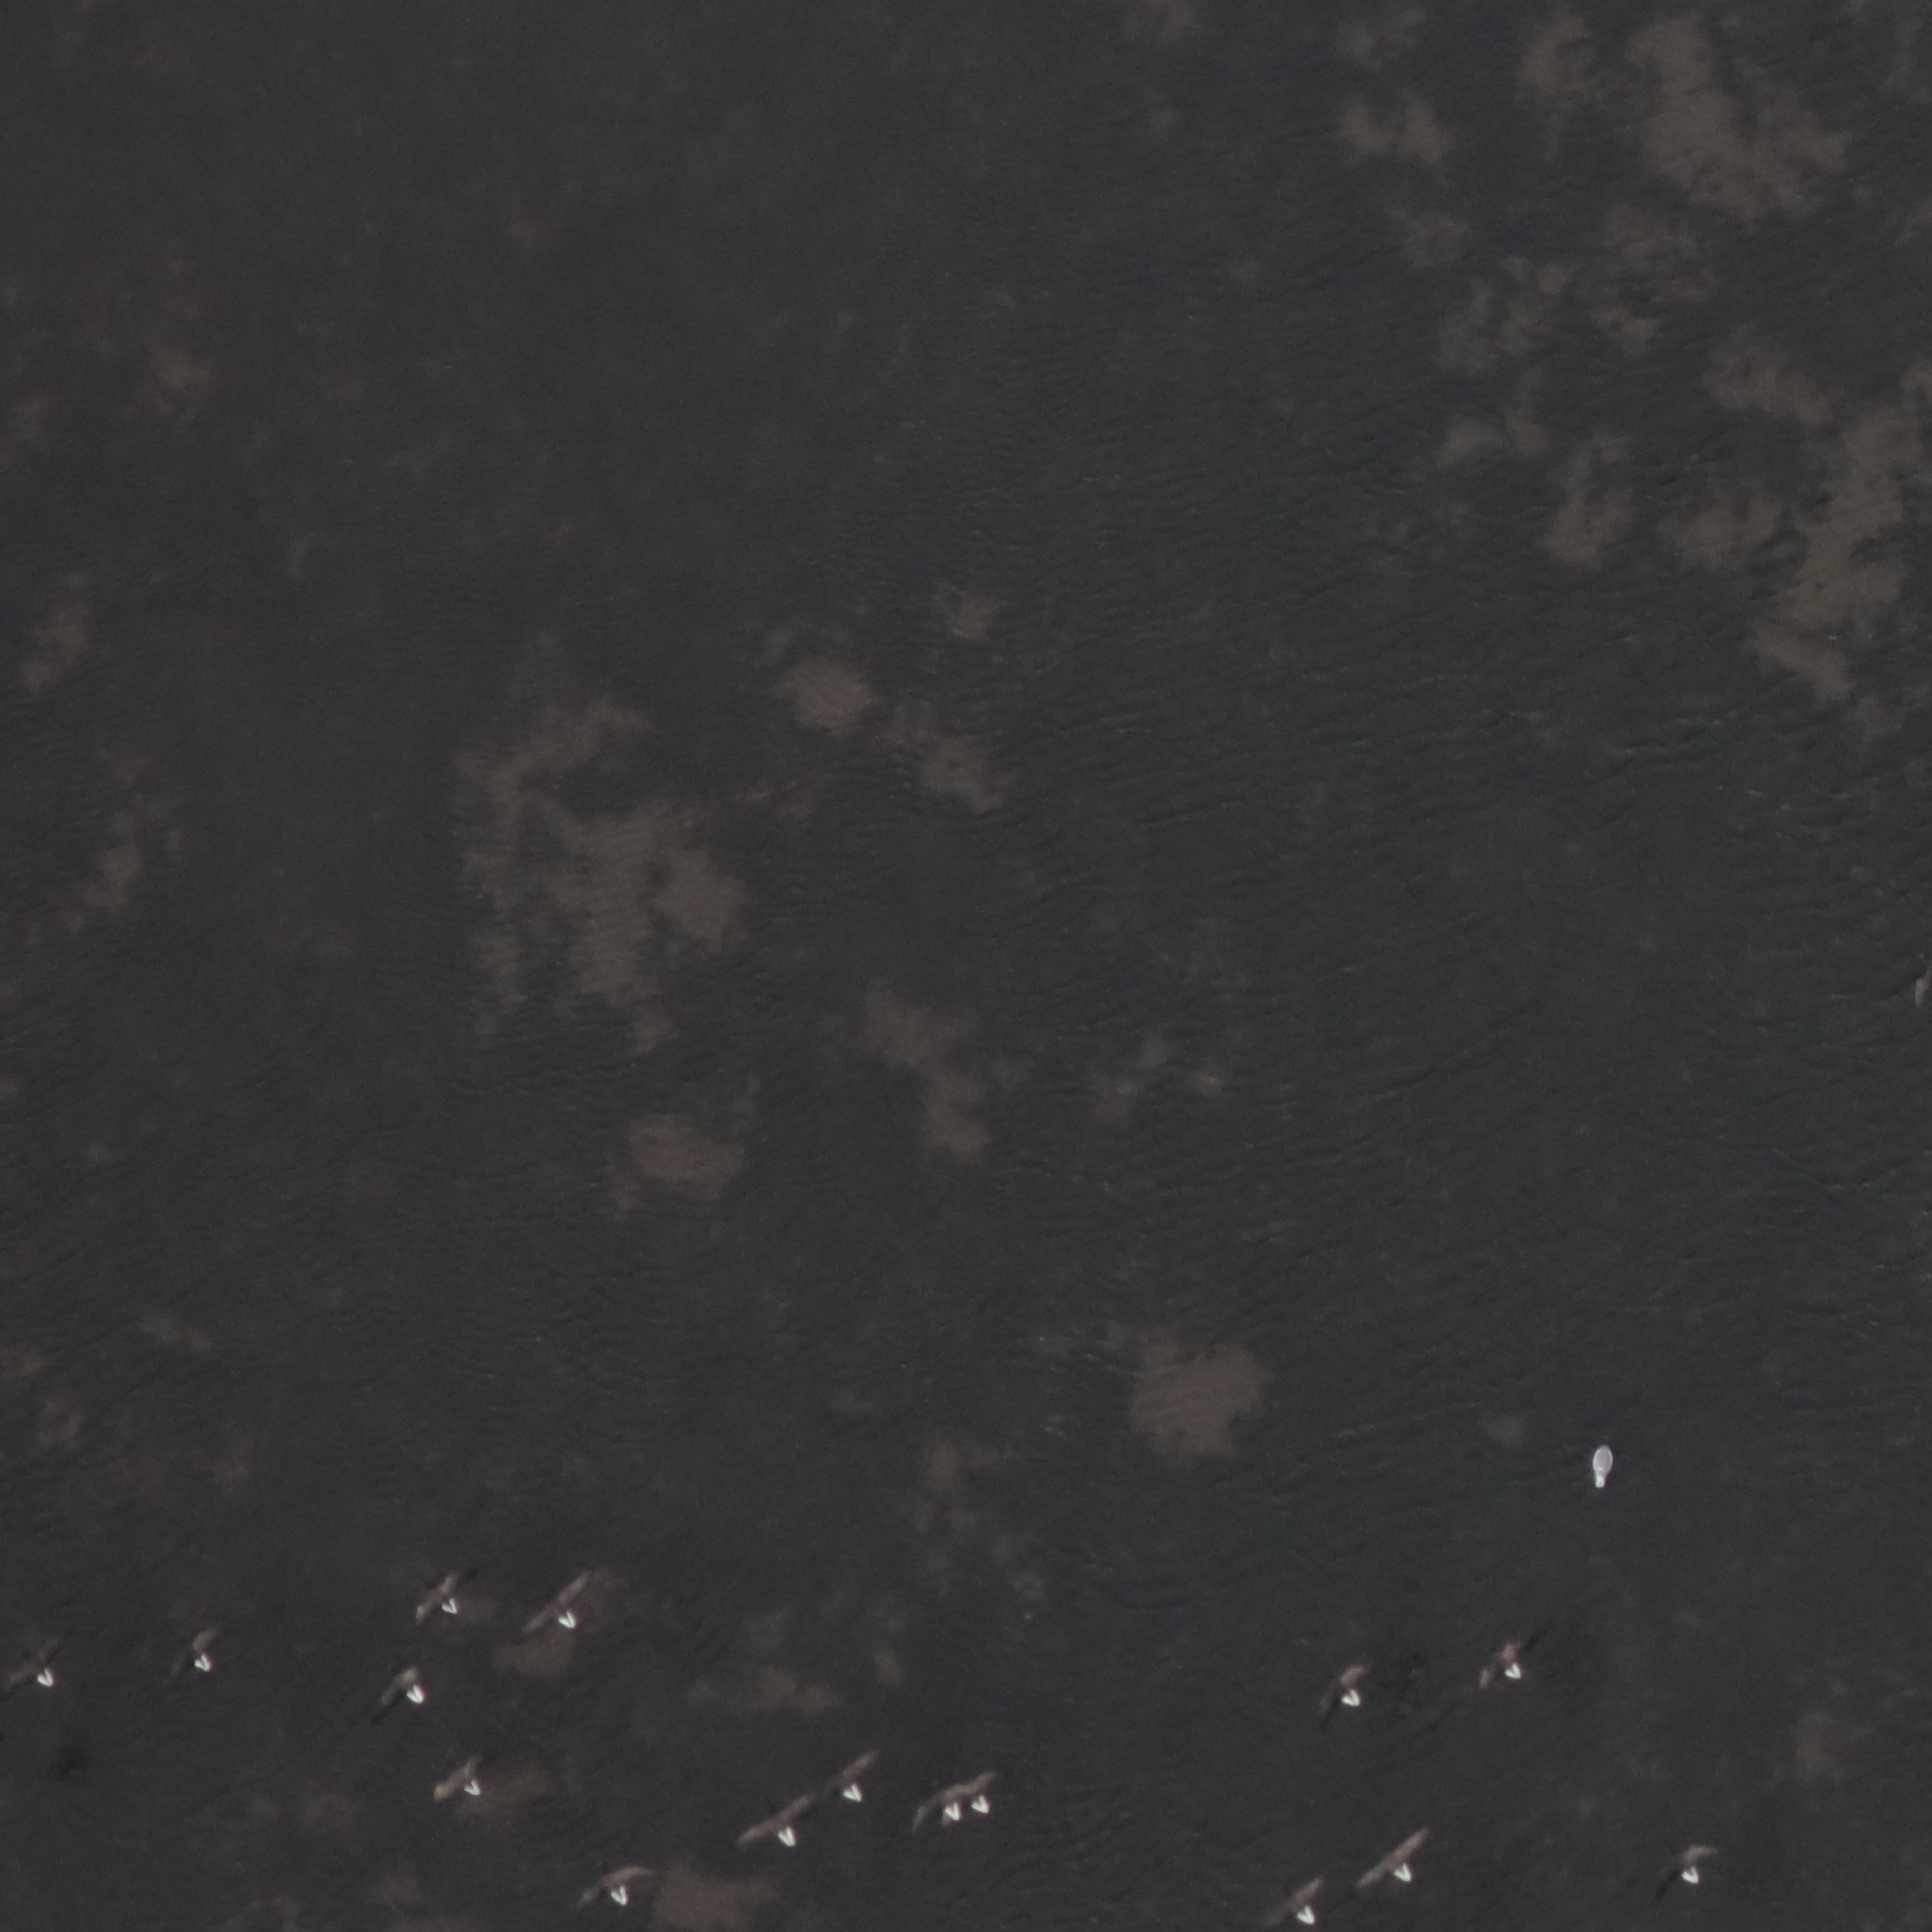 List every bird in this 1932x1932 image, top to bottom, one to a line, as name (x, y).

gull (1605, 1463)
brant (441, 1597)
brant (559, 1607)
brant (193, 1652)
brant (1509, 1661)
brant (35, 1666)
brant (405, 1682)
brant (1339, 1687)
brant (459, 1777)
brant (844, 1781)
brant (976, 1789)
brant (944, 1801)
brant (781, 1821)
brant (1396, 1859)
brant (1679, 1865)
brant (612, 1887)
brant (1293, 1902)